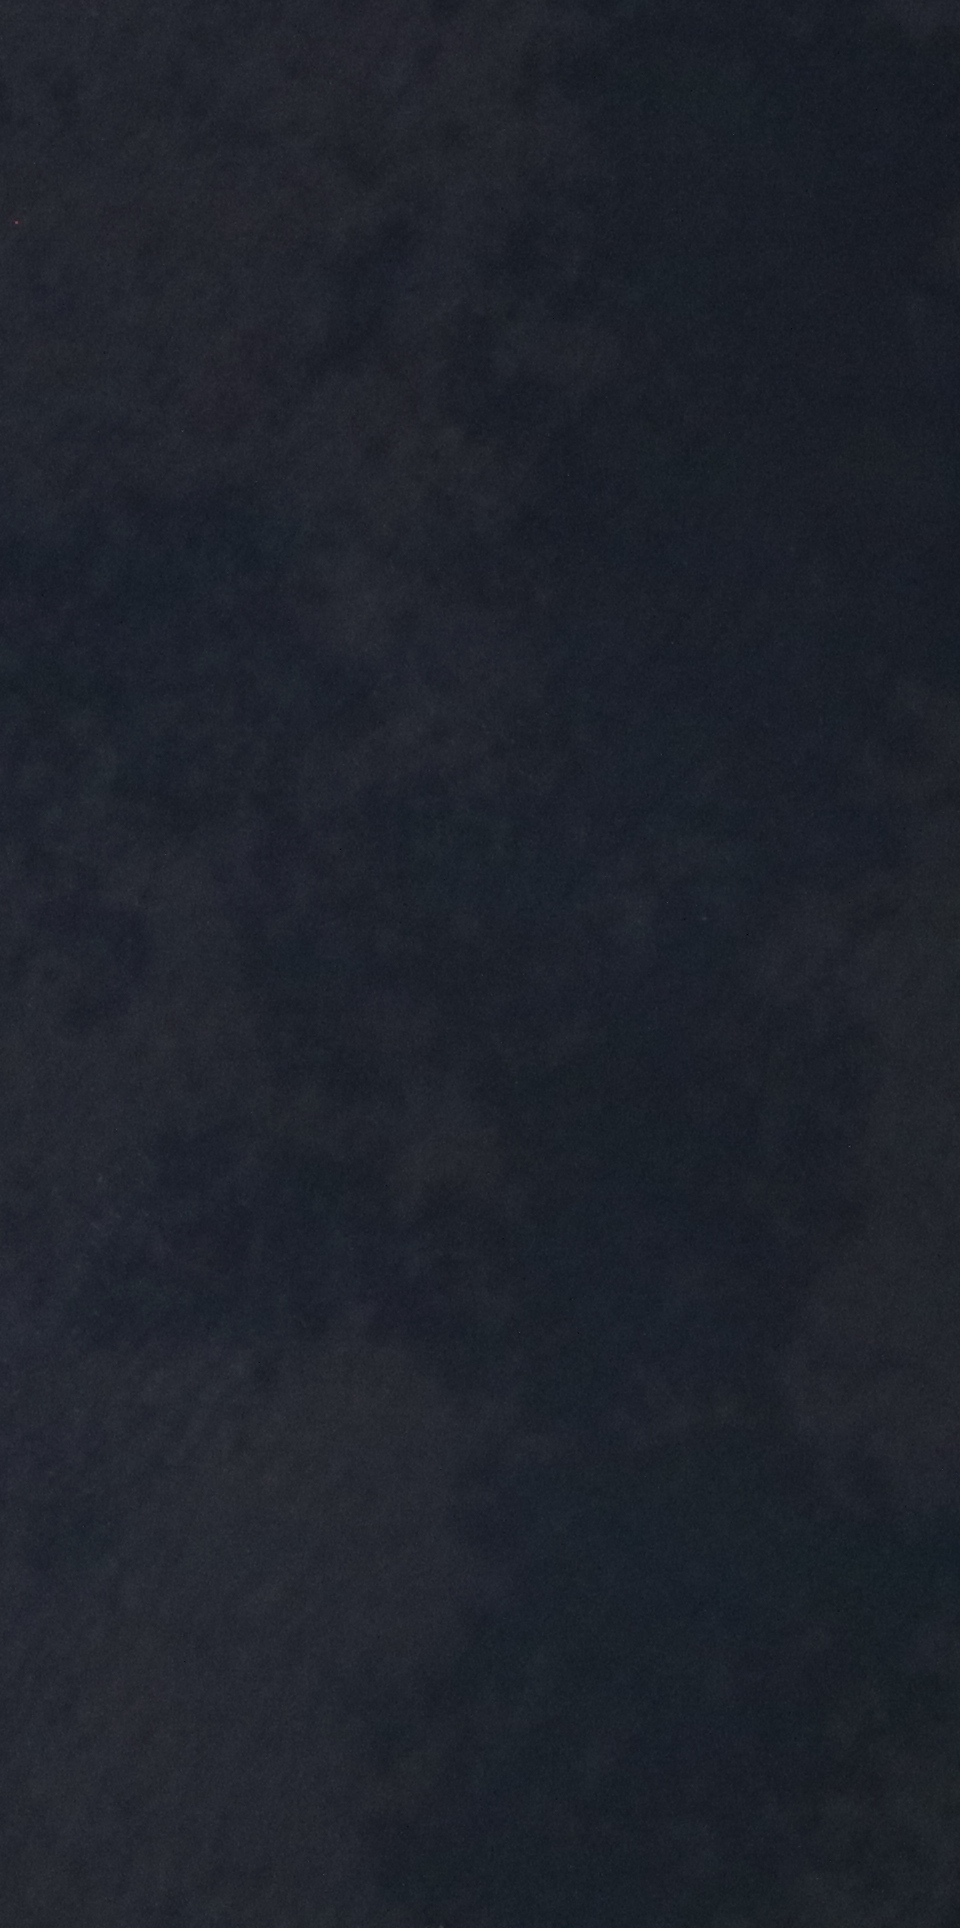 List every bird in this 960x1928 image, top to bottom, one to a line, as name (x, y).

None